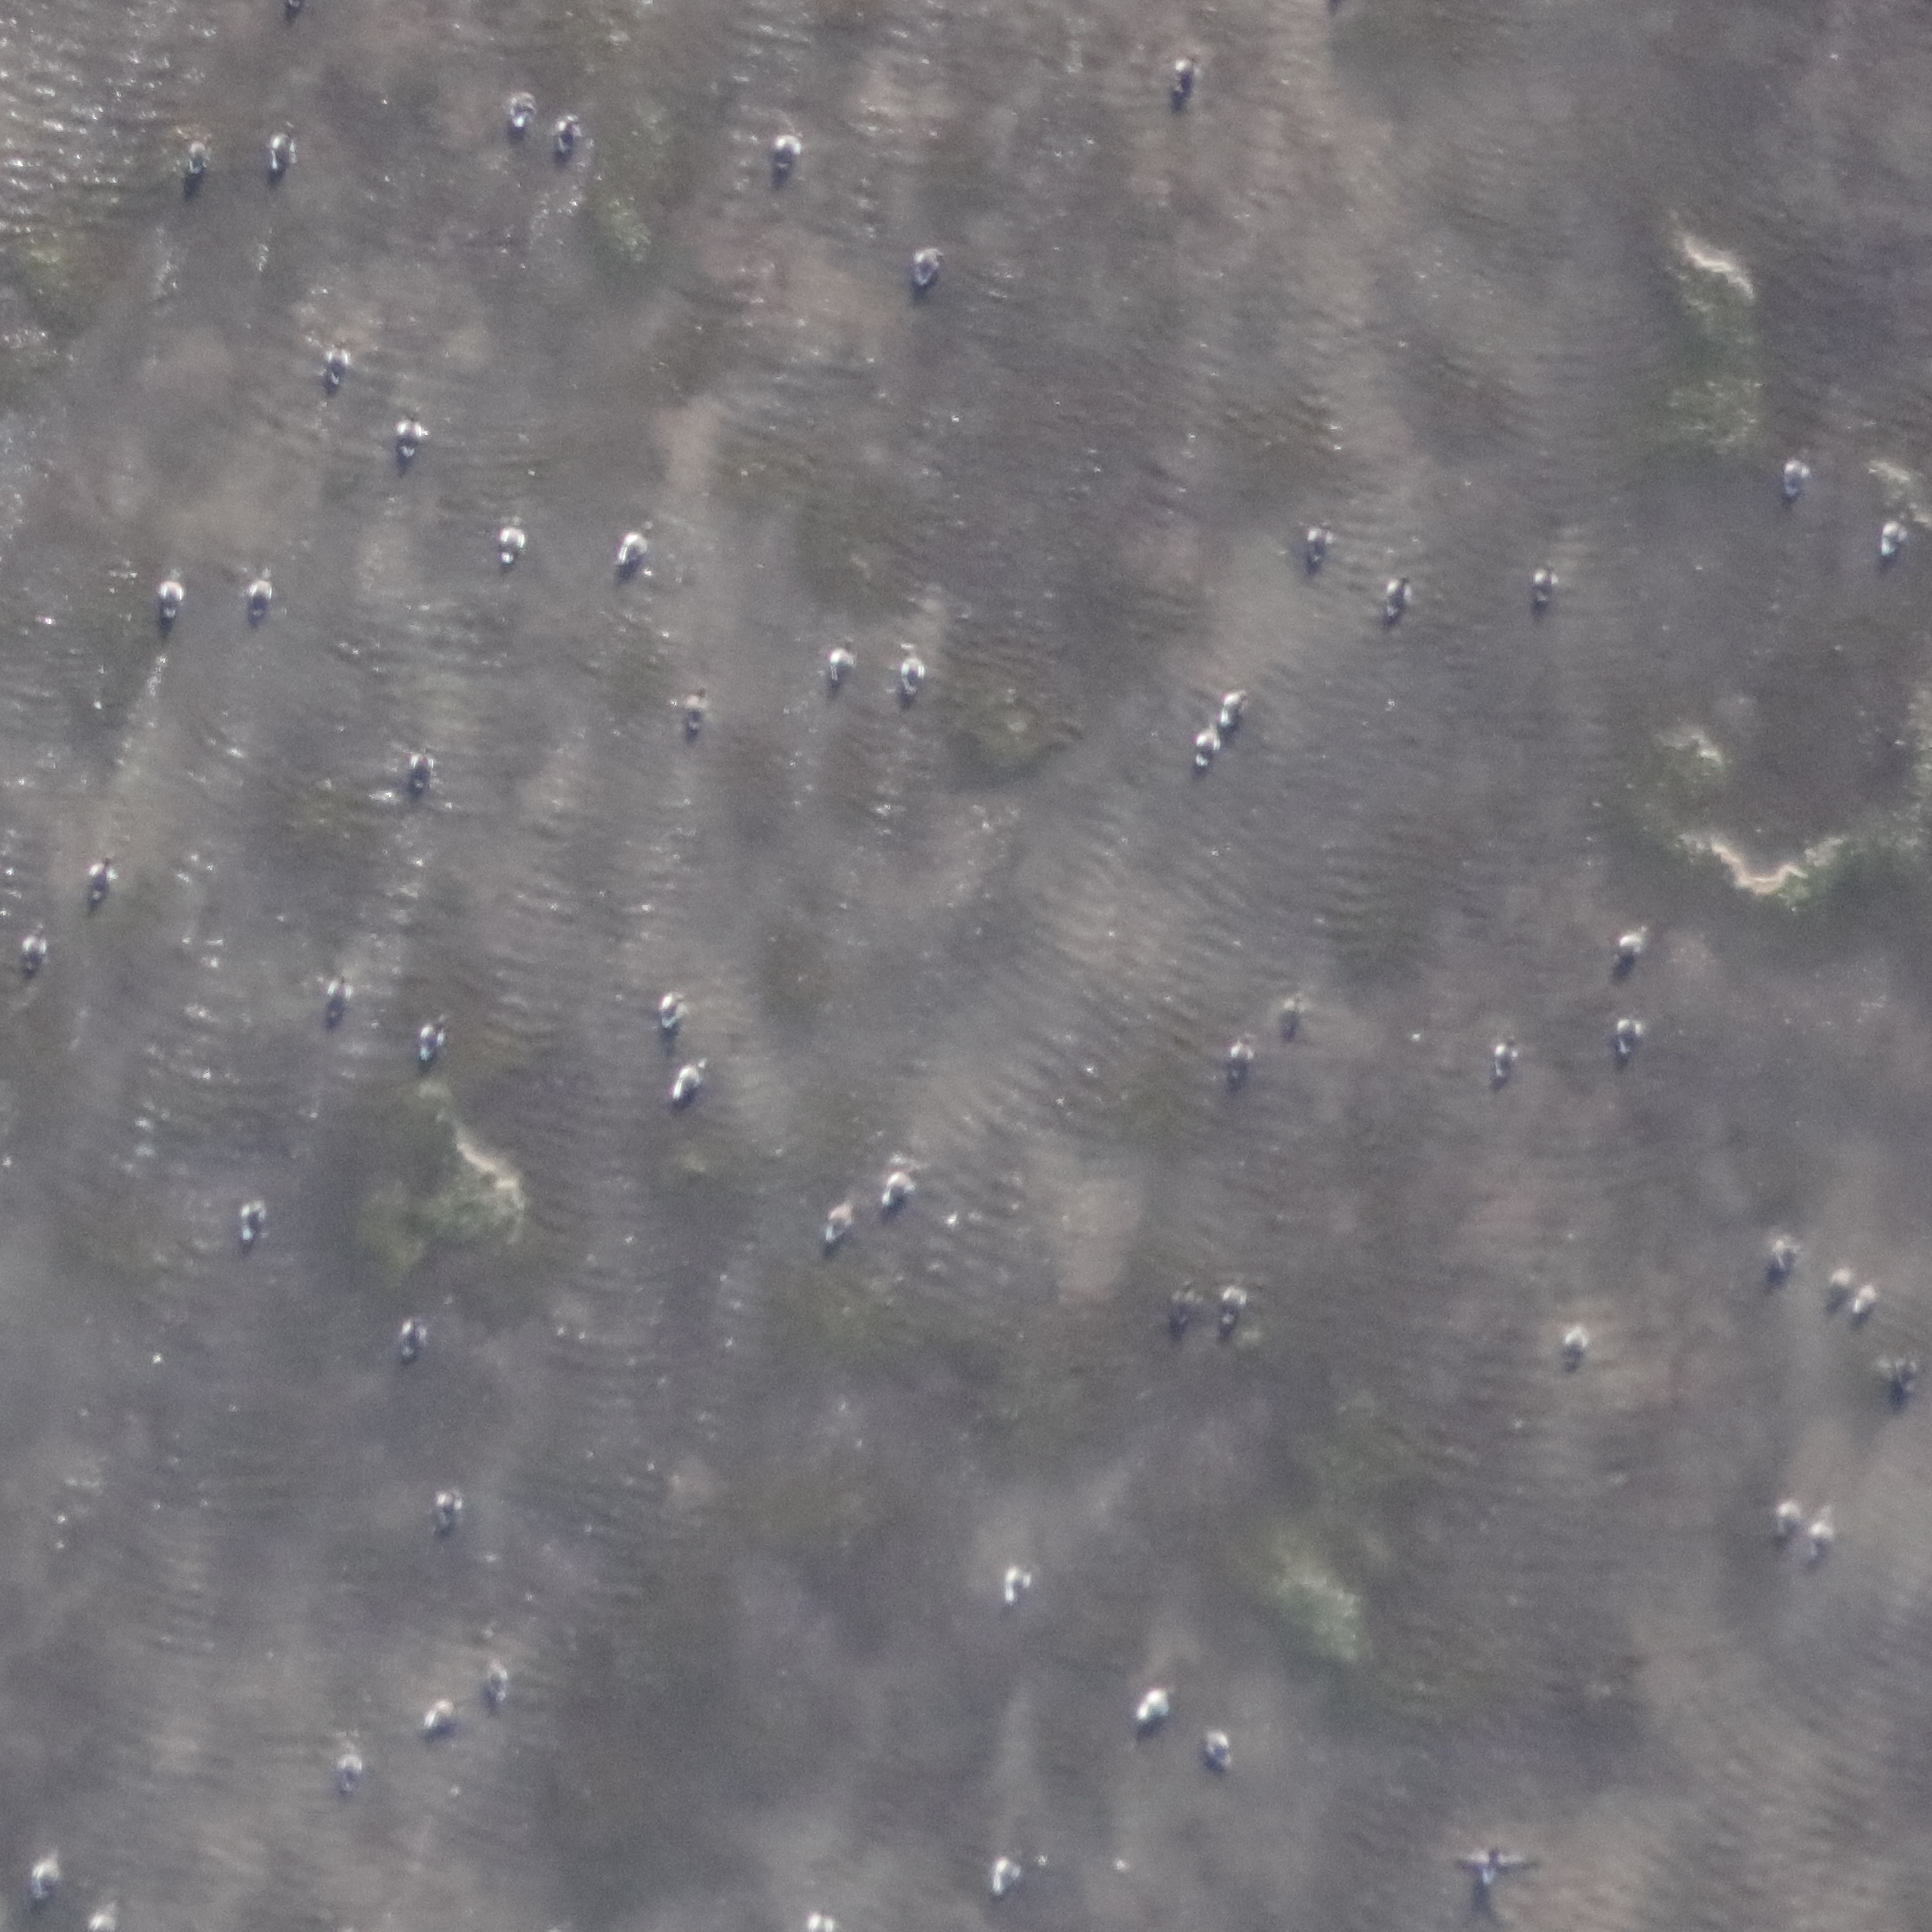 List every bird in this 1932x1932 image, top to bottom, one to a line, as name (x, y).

brant (1183, 81)
brant (522, 104)
brant (571, 131)
brant (280, 148)
brant (195, 160)
brant (783, 164)
brant (916, 267)
brant (334, 365)
brant (416, 440)
brant (1796, 471)
brant (1894, 526)
brant (502, 534)
brant (1321, 542)
brant (632, 550)
brant (1540, 580)
brant (1395, 596)
brant (164, 605)
brant (260, 605)
brant (845, 662)
brant (917, 671)
brant (1242, 700)
brant (695, 721)
brant (1212, 749)
brant (419, 777)
brant (99, 878)
brant (31, 941)
brant (327, 997)
brant (666, 1009)
brant (1283, 1011)
brant (1637, 1032)
brant (427, 1042)
brant (1502, 1059)
brant (1228, 1060)
brant (685, 1082)
brant (894, 1189)
brant (254, 1227)
brant (834, 1235)
brant (1784, 1255)
brant (1833, 1287)
brant (1874, 1296)
brant (1182, 1298)
brant (1243, 1310)
brant (416, 1342)
brant (1589, 1344)
brant (1884, 1378)
brant (446, 1515)
brant (1770, 1524)
brant (1815, 1543)
brant (1024, 1591)
brant (499, 1686)
brant (1152, 1703)
brant (452, 1715)
brant (1228, 1744)
brant (357, 1769)
brant (1489, 1857)
brant (1002, 1873)
brant (49, 1874)
brant (97, 1928)
brant (815, 1929)